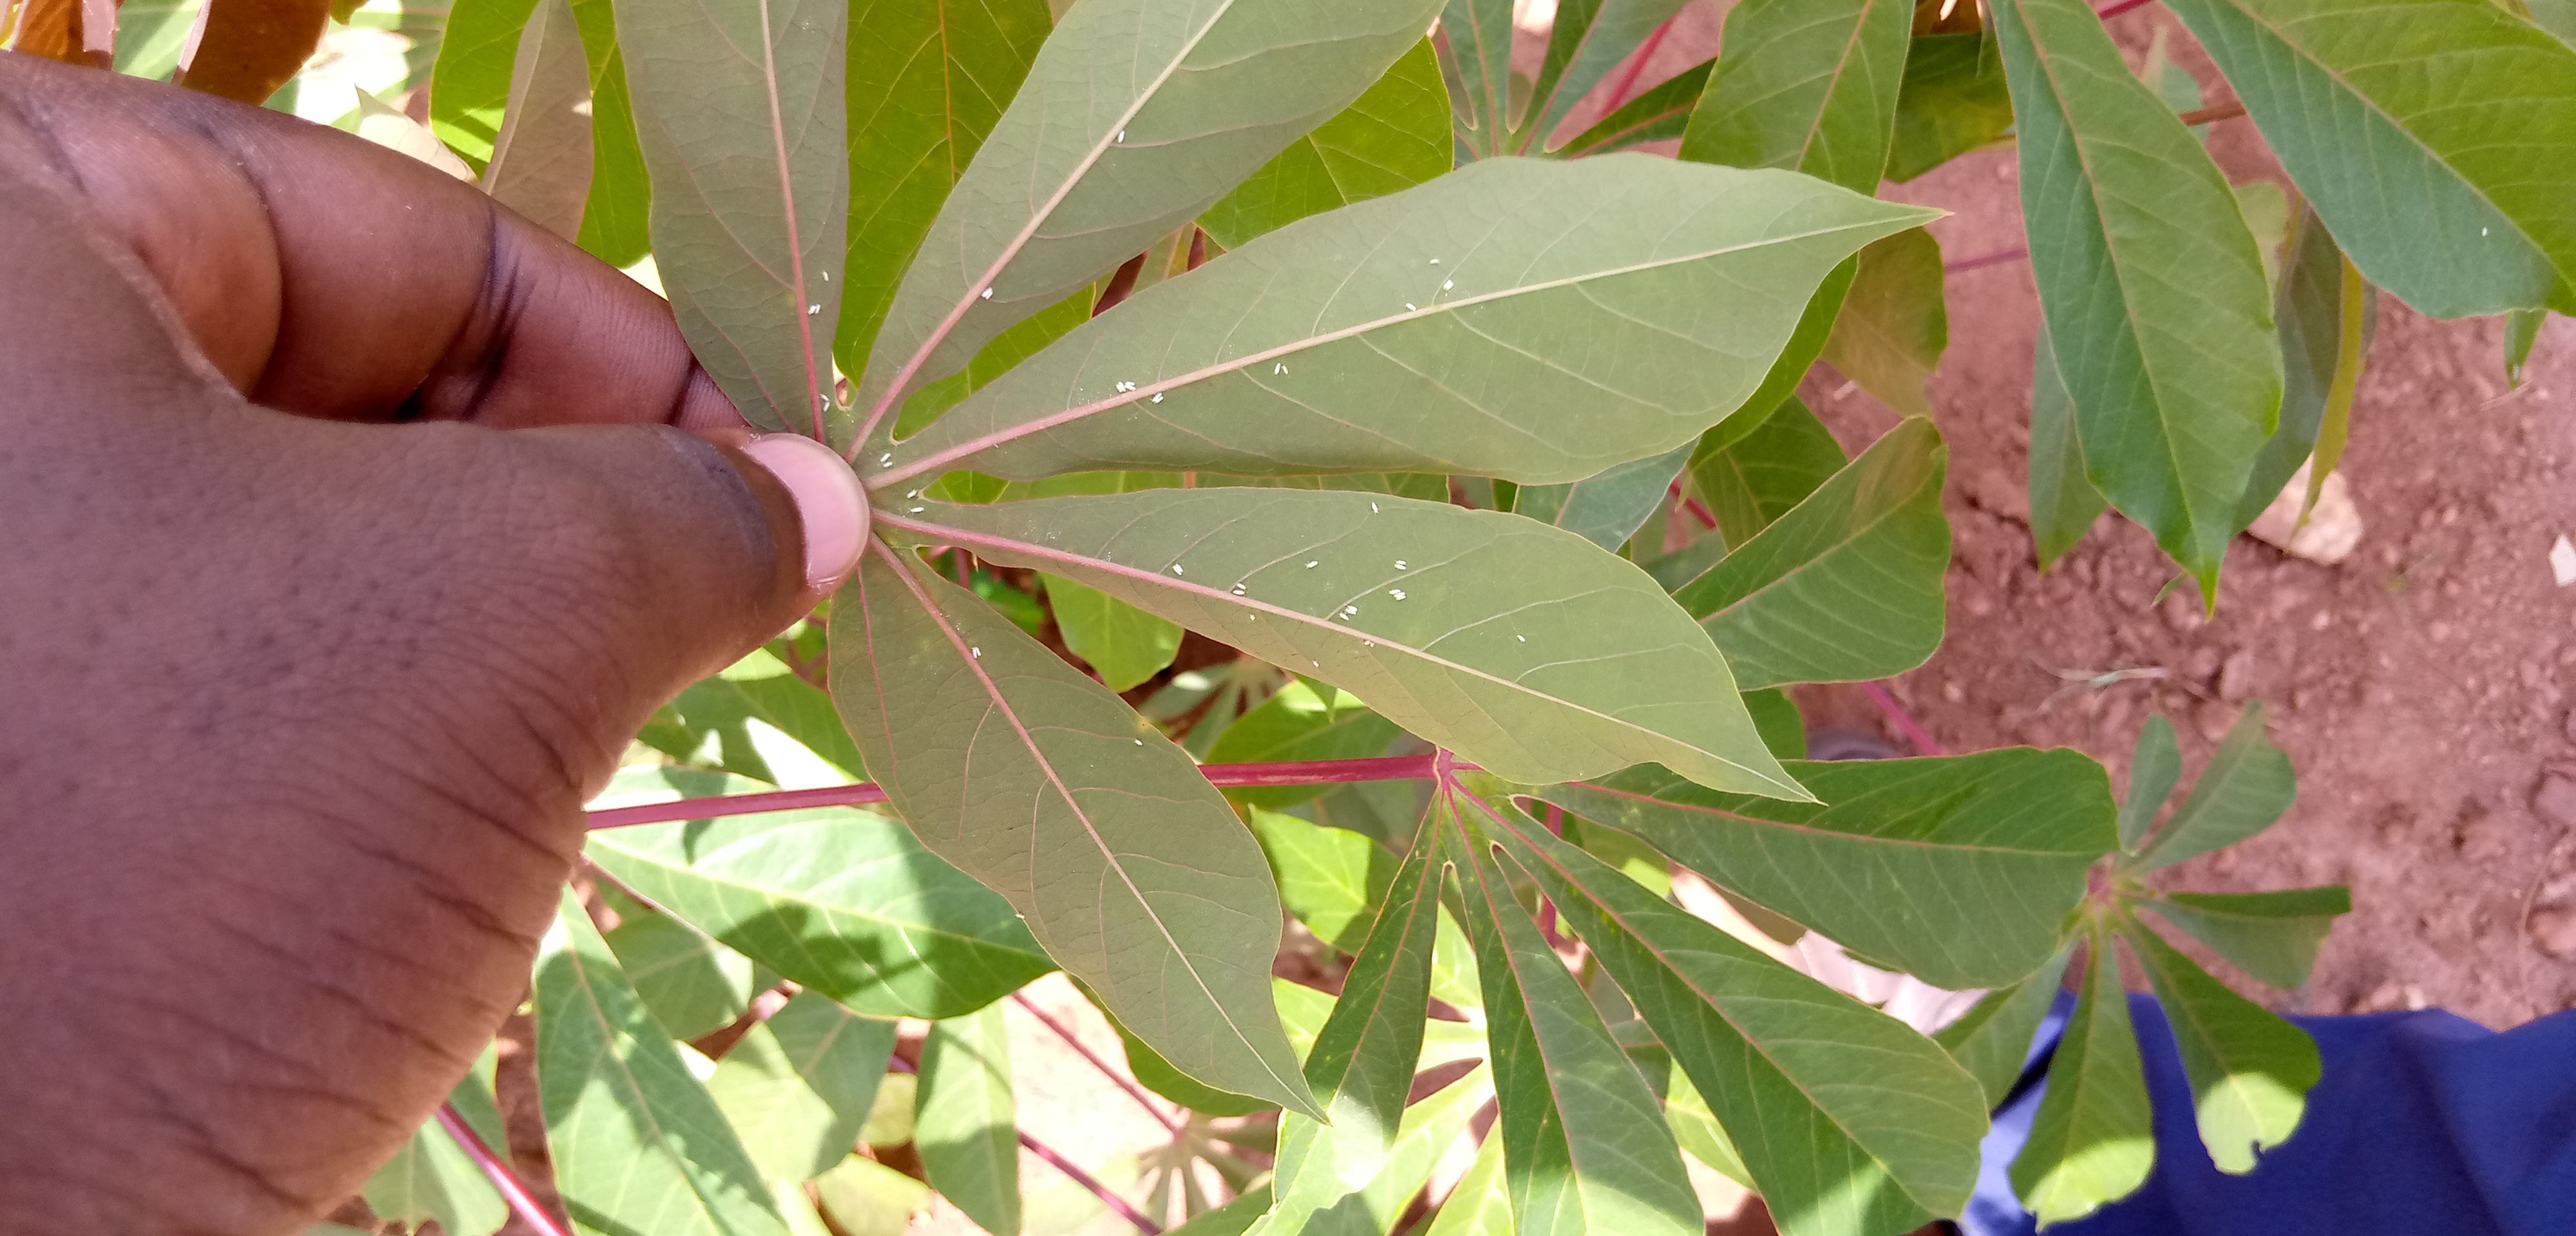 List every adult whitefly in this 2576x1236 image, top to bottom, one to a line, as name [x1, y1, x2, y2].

whitefly [1110, 123, 1133, 156]
whitefly [1416, 250, 1453, 275]
whitefly [814, 262, 830, 290]
whitefly [978, 275, 1000, 314]
whitefly [1435, 277, 1461, 301]
whitefly [969, 282, 1005, 319]
whitefly [803, 294, 835, 323]
whitefly [1403, 295, 1425, 322]
whitefly [803, 296, 829, 328]
whitefly [1269, 350, 1308, 386]
whitefly [1267, 359, 1301, 385]
whitefly [1120, 370, 1139, 394]
whitefly [1107, 376, 1126, 397]
whitefly [1115, 377, 1126, 398]
whitefly [1121, 378, 1137, 399]
whitefly [811, 386, 837, 403]
whitefly [1150, 389, 1164, 408]
whitefly [1147, 389, 1169, 409]
whitefly [810, 401, 838, 417]
whitefly [873, 449, 900, 476]
whitefly [876, 453, 896, 473]
whitefly [904, 484, 918, 502]
whitefly [1364, 495, 1390, 517]
whitefly [911, 502, 936, 521]
whitefly [1302, 554, 1321, 572]
whitefly [1390, 554, 1414, 575]
whitefly [1388, 555, 1408, 574]
whitefly [1167, 557, 1185, 577]
whitefly [1170, 561, 1186, 579]
whitefly [1227, 577, 1253, 602]
whitefly [1386, 583, 1412, 608]
whitefly [1231, 584, 1250, 604]
whitefly [1384, 585, 1408, 605]
whitefly [1386, 586, 1412, 606]
whitefly [1343, 598, 1357, 618]
whitefly [1345, 601, 1361, 617]
whitefly [1331, 607, 1352, 629]
whitefly [1247, 613, 1259, 625]
whitefly [1506, 632, 1530, 646]
whitefly [1357, 637, 1378, 654]
whitefly [968, 641, 984, 662]
whitefly [965, 644, 986, 668]
whitefly [1311, 654, 1321, 672]
whitefly [1130, 731, 1150, 751]